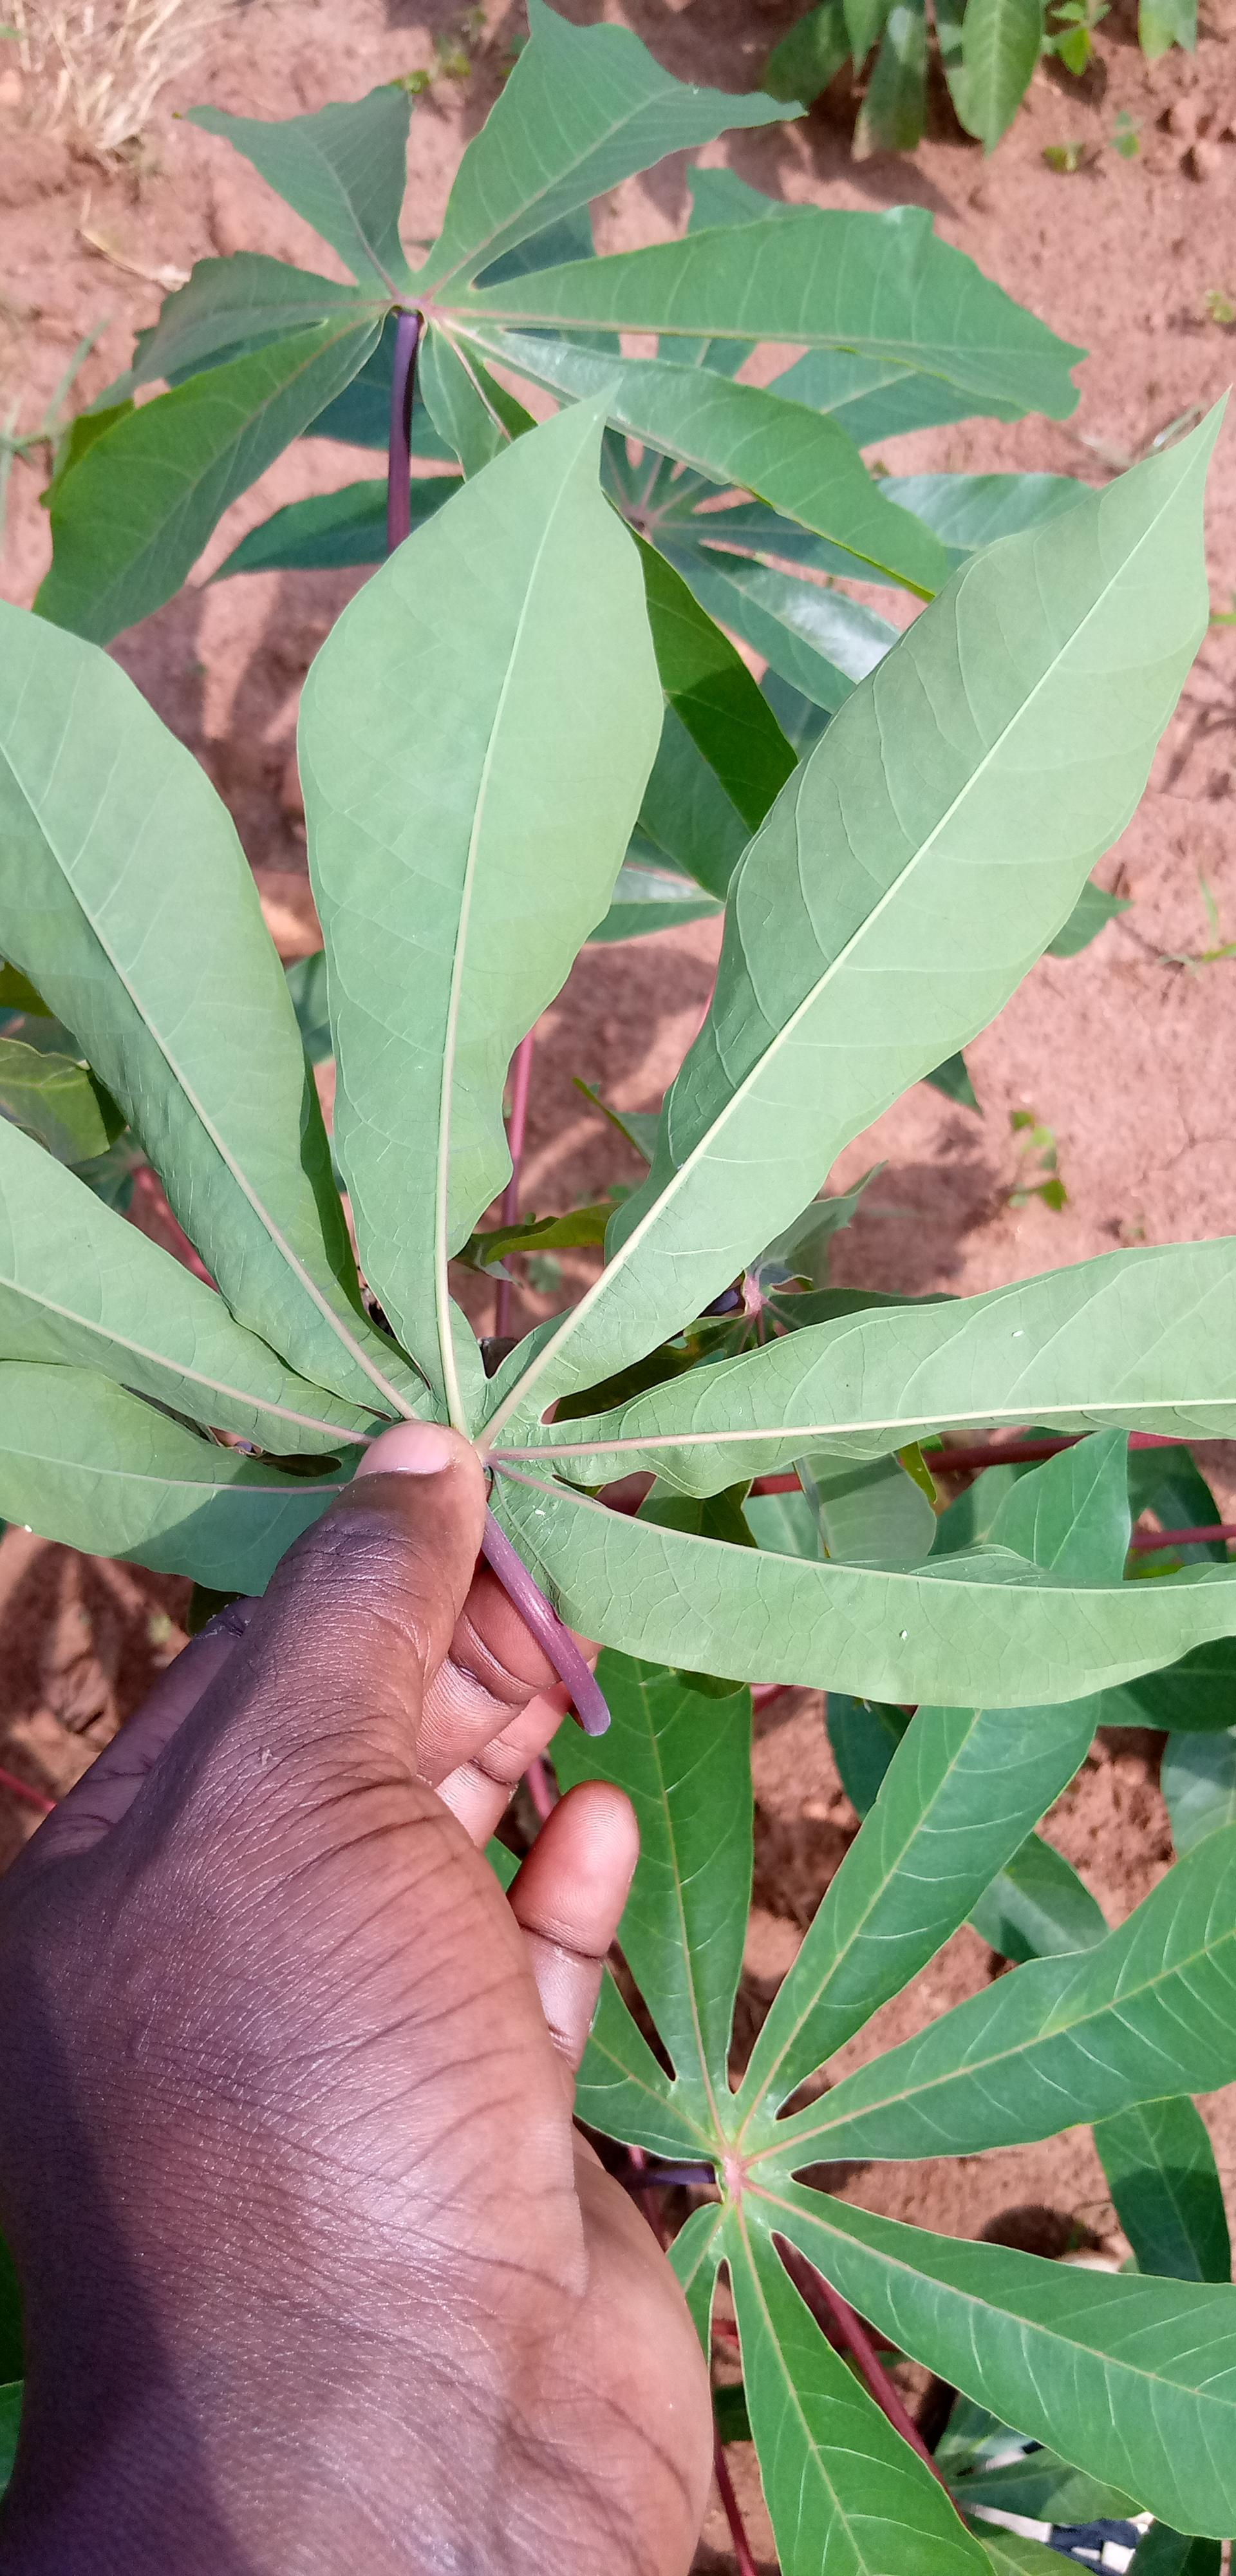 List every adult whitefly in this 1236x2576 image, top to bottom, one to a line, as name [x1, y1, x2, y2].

whitefly [1011, 1328, 1024, 1340]
whitefly [534, 1508, 546, 1517]
whitefly [900, 1629, 908, 1641]